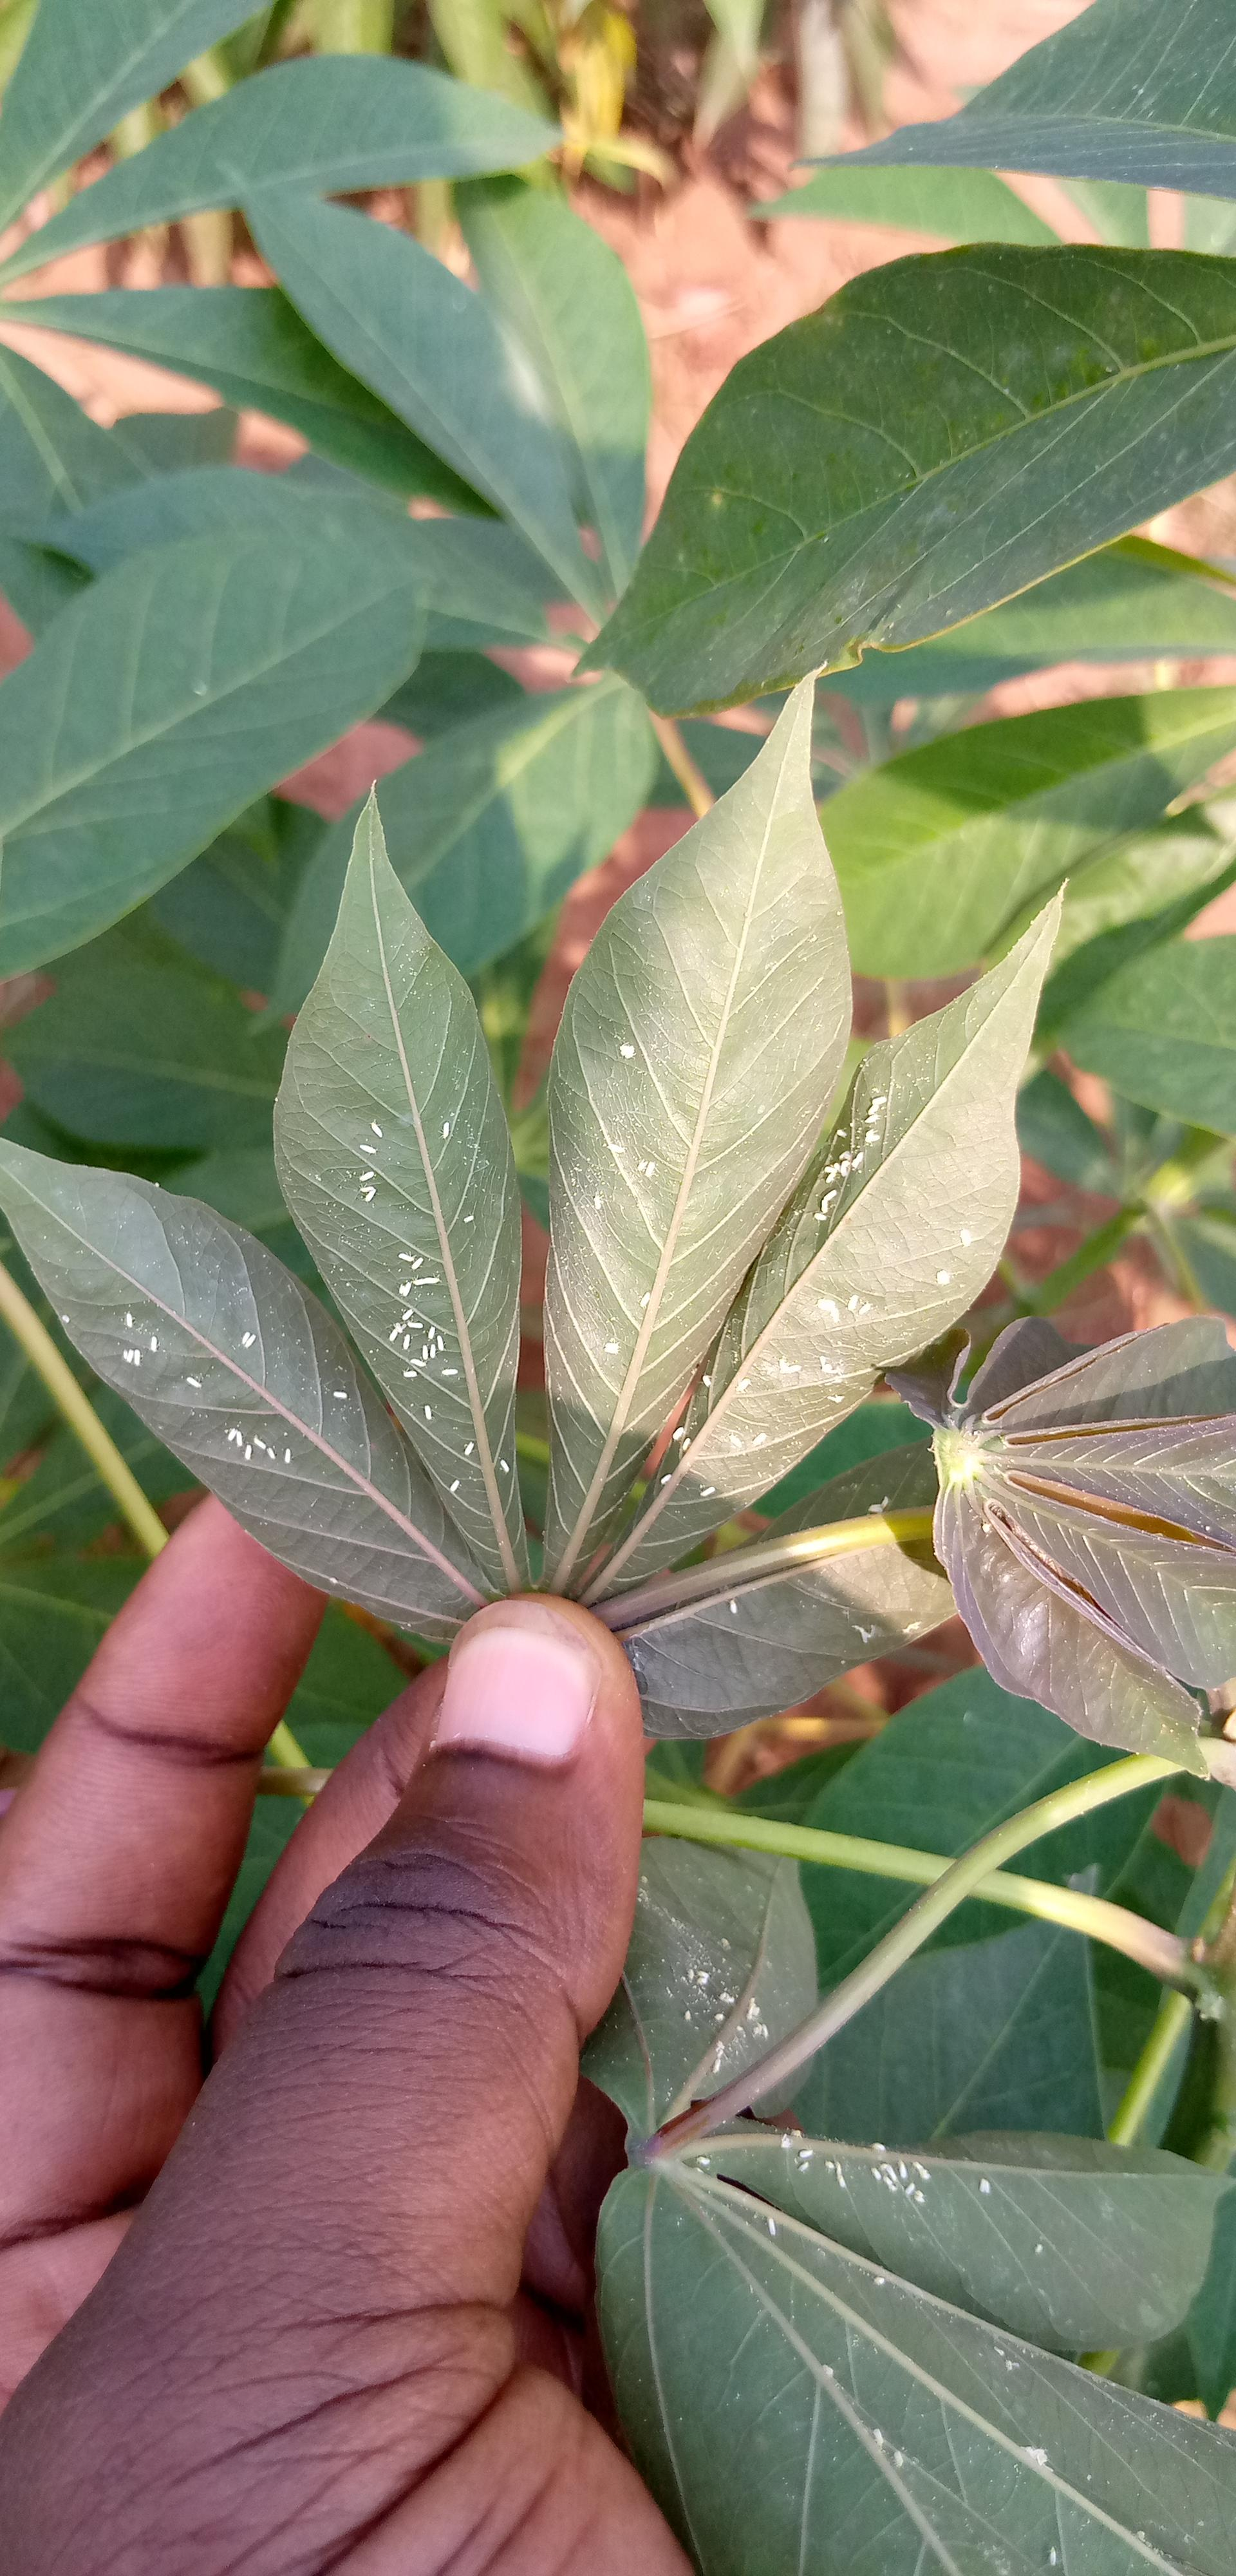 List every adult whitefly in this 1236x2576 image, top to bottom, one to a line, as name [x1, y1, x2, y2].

whitefly [619, 1044, 636, 1050]
whitefly [620, 1050, 637, 1059]
whitefly [870, 1095, 888, 1104]
whitefly [868, 1104, 879, 1115]
whitefly [864, 1113, 880, 1123]
whitefly [442, 1120, 451, 1141]
whitefly [370, 1121, 384, 1139]
whitefly [865, 1127, 877, 1136]
whitefly [836, 1129, 849, 1139]
whitefly [865, 1135, 881, 1143]
whitefly [606, 1142, 625, 1153]
whitefly [359, 1144, 377, 1154]
whitefly [836, 1150, 852, 1160]
whitefly [856, 1150, 865, 1159]
whitefly [637, 1159, 649, 1171]
whitefly [851, 1159, 860, 1170]
whitefly [646, 1160, 657, 1178]
whitefly [840, 1160, 850, 1178]
whitefly [834, 1162, 840, 1170]
whitefly [823, 1166, 837, 1174]
whitefly [359, 1170, 375, 1182]
whitefly [825, 1173, 836, 1184]
whitefly [359, 1185, 375, 1192]
whitefly [364, 1188, 377, 1203]
whitefly [823, 1189, 837, 1200]
whitefly [593, 1192, 603, 1210]
whitefly [821, 1199, 829, 1214]
whitefly [813, 1212, 827, 1222]
whitefly [461, 1214, 475, 1223]
whitefly [957, 1227, 973, 1248]
whitefly [398, 1251, 415, 1262]
whitefly [412, 1256, 424, 1271]
whitefly [937, 1269, 943, 1285]
whitefly [943, 1270, 951, 1286]
whitefly [425, 1276, 440, 1283]
whitefly [413, 1277, 425, 1286]
whitefly [403, 1281, 412, 1297]
whitefly [398, 1282, 404, 1294]
whitefly [639, 1290, 651, 1309]
whitefly [847, 1294, 859, 1311]
whitefly [816, 1297, 838, 1310]
whitefly [859, 1302, 872, 1316]
whitefly [402, 1308, 414, 1321]
whitefly [829, 1309, 841, 1323]
whitefly [125, 1312, 134, 1329]
whitefly [61, 1314, 71, 1325]
whitefly [407, 1320, 424, 1330]
whitefly [393, 1321, 404, 1333]
whitefly [428, 1325, 435, 1340]
whitefly [389, 1328, 397, 1342]
whitefly [241, 1331, 250, 1344]
whitefly [245, 1333, 257, 1348]
whitefly [402, 1333, 411, 1352]
whitefly [149, 1334, 159, 1352]
whitefly [436, 1334, 444, 1351]
whitefly [604, 1341, 620, 1348]
whitefly [421, 1343, 428, 1361]
whitefly [429, 1343, 437, 1359]
whitefly [603, 1347, 619, 1354]
whitefly [127, 1348, 134, 1363]
whitefly [134, 1348, 141, 1366]
whitefly [122, 1349, 128, 1359]
whitefly [819, 1354, 827, 1365]
whitefly [779, 1358, 789, 1374]
whitefly [409, 1358, 427, 1368]
whitefly [788, 1363, 803, 1373]
whitefly [821, 1364, 839, 1374]
whitefly [440, 1367, 459, 1376]
whitefly [402, 1369, 417, 1379]
whitefly [702, 1374, 713, 1388]
whitefly [185, 1376, 203, 1389]
whitefly [736, 1377, 751, 1392]
whitefly [333, 1389, 349, 1400]
whitefly [825, 1393, 847, 1404]
whitefly [423, 1403, 435, 1421]
whitefly [672, 1426, 684, 1443]
whitefly [228, 1426, 237, 1442]
whitefly [236, 1430, 243, 1447]
whitefly [753, 1432, 767, 1446]
whitefly [728, 1433, 743, 1449]
whitefly [252, 1434, 266, 1450]
whitefly [682, 1437, 691, 1452]
whitefly [464, 1439, 475, 1456]
whitefly [244, 1443, 252, 1461]
whitefly [266, 1446, 276, 1460]
whitefly [284, 1446, 292, 1464]
whitefly [500, 1458, 510, 1473]
whitefly [659, 1472, 672, 1485]
whitefly [448, 1479, 460, 1492]
whitefly [697, 1485, 717, 1497]
whitefly [728, 1598, 738, 1615]
whitefly [902, 1620, 922, 1636]
whitefly [850, 1622, 872, 1643]
whitefly [686, 1967, 695, 1982]
whitefly [696, 1969, 711, 1978]
whitefly [696, 1977, 709, 1986]
whitefly [681, 2007, 693, 2022]
whitefly [713, 2012, 726, 2022]
whitefly [762, 2023, 770, 2040]
whitefly [711, 2058, 722, 2075]
whitefly [788, 2128, 801, 2136]
whitefly [779, 2133, 794, 2148]
whitefly [870, 2141, 886, 2152]
whitefly [796, 2147, 814, 2159]
whitefly [695, 2153, 711, 2166]
whitefly [823, 2158, 835, 2170]
whitefly [897, 2158, 909, 2178]
whitefly [796, 2159, 810, 2173]
whitefly [836, 2159, 842, 2175]
whitefly [912, 2160, 933, 2181]
whitefly [868, 2166, 882, 2181]
whitefly [882, 2173, 892, 2185]
whitefly [837, 2175, 847, 2189]
whitefly [979, 2175, 991, 2195]
whitefly [904, 2181, 916, 2195]
whitefly [888, 2184, 898, 2192]
whitefly [913, 2189, 927, 2204]
whitefly [767, 2216, 778, 2236]
whitefly [1033, 2241, 1043, 2255]
whitefly [870, 2274, 886, 2286]
whitefly [820, 2363, 836, 2378]
whitefly [873, 2427, 884, 2450]
whitefly [893, 2448, 906, 2468]
whitefly [1048, 2544, 1059, 2567]